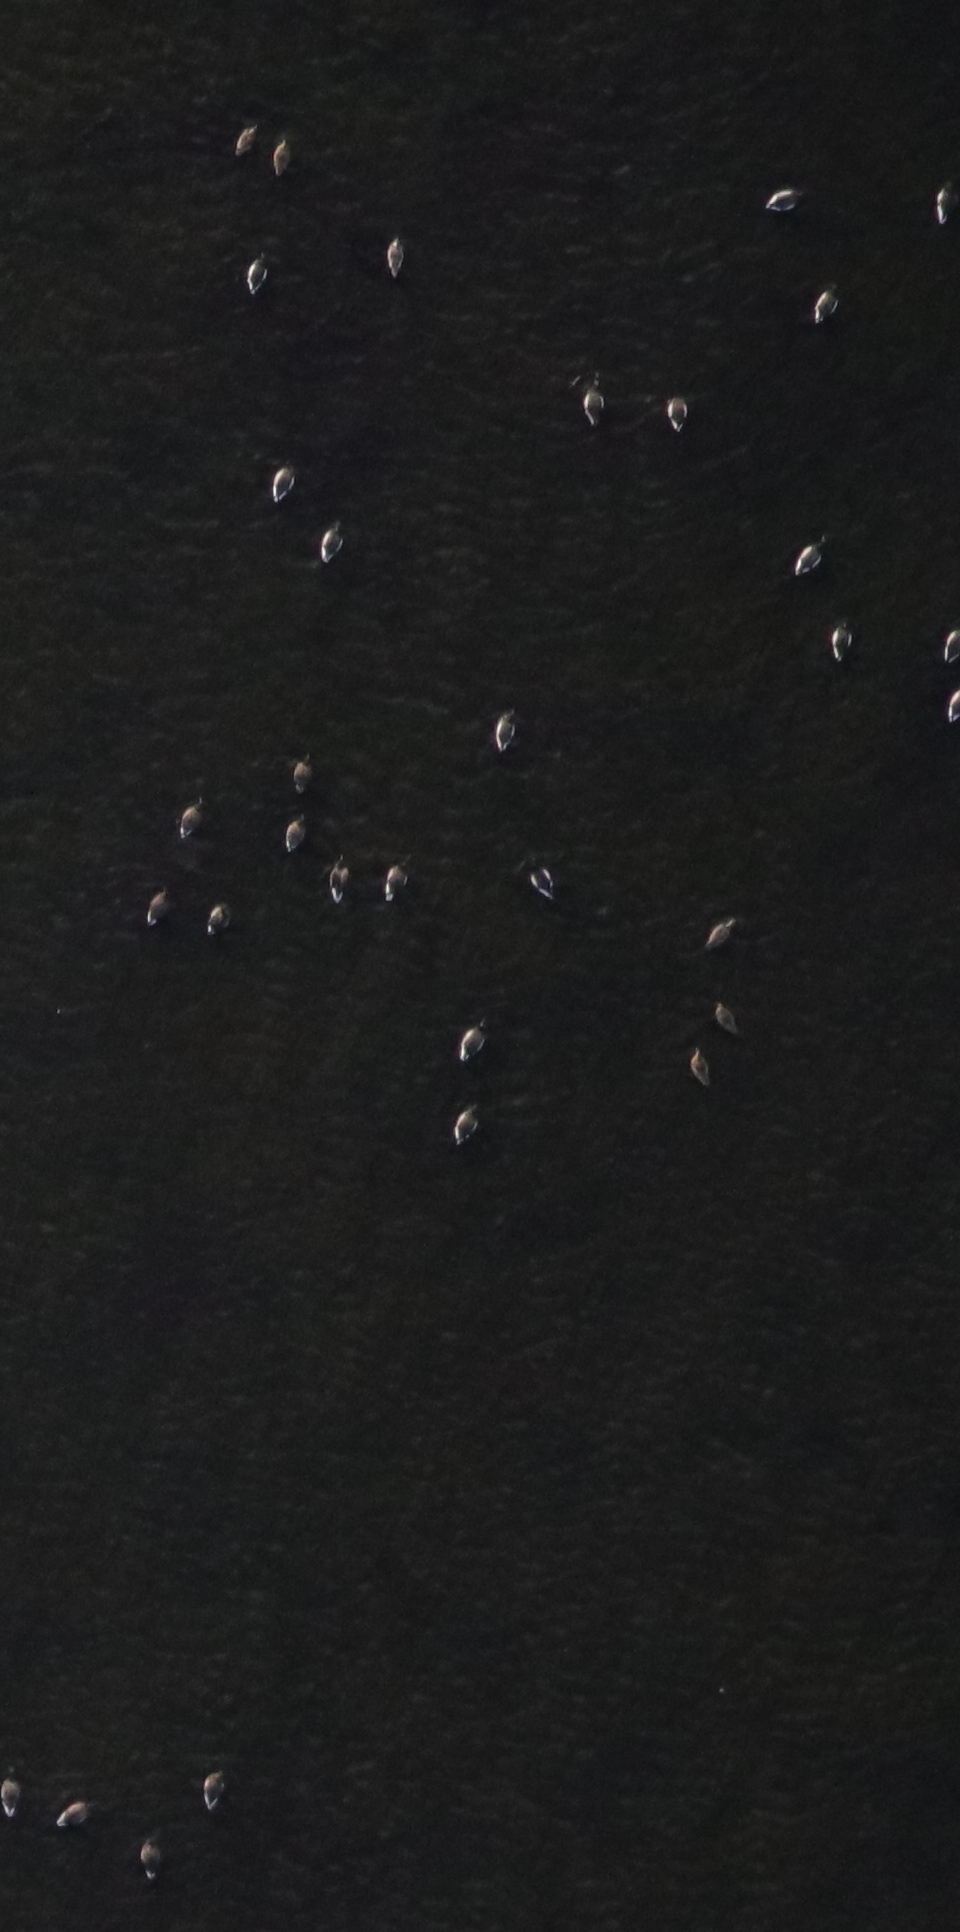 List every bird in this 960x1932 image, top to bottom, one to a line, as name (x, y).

other bird (242, 145)
other bird (280, 156)
brant (787, 200)
brant (939, 203)
other bird (397, 252)
brant (256, 272)
brant (824, 306)
brant (591, 401)
brant (674, 413)
brant (282, 483)
brant (330, 543)
brant (809, 560)
brant (840, 639)
brant (504, 732)
brant (301, 773)
brant (189, 820)
brant (295, 833)
brant (541, 880)
brant (337, 881)
brant (394, 881)
brant (158, 908)
brant (215, 919)
other bird (719, 926)
other bird (722, 1014)
brant (472, 1040)
other bird (700, 1073)
brant (466, 1123)
brant (213, 1788)
brant (10, 1791)
brant (75, 1813)
brant (150, 1855)